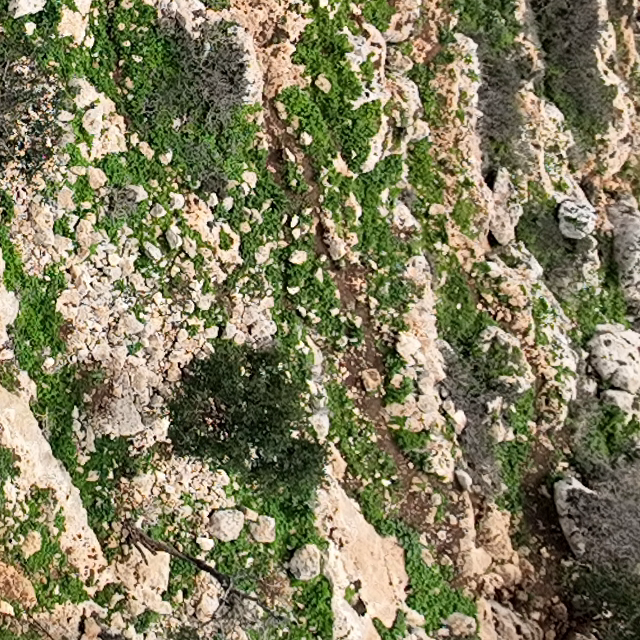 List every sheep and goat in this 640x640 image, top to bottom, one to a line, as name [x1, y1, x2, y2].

None